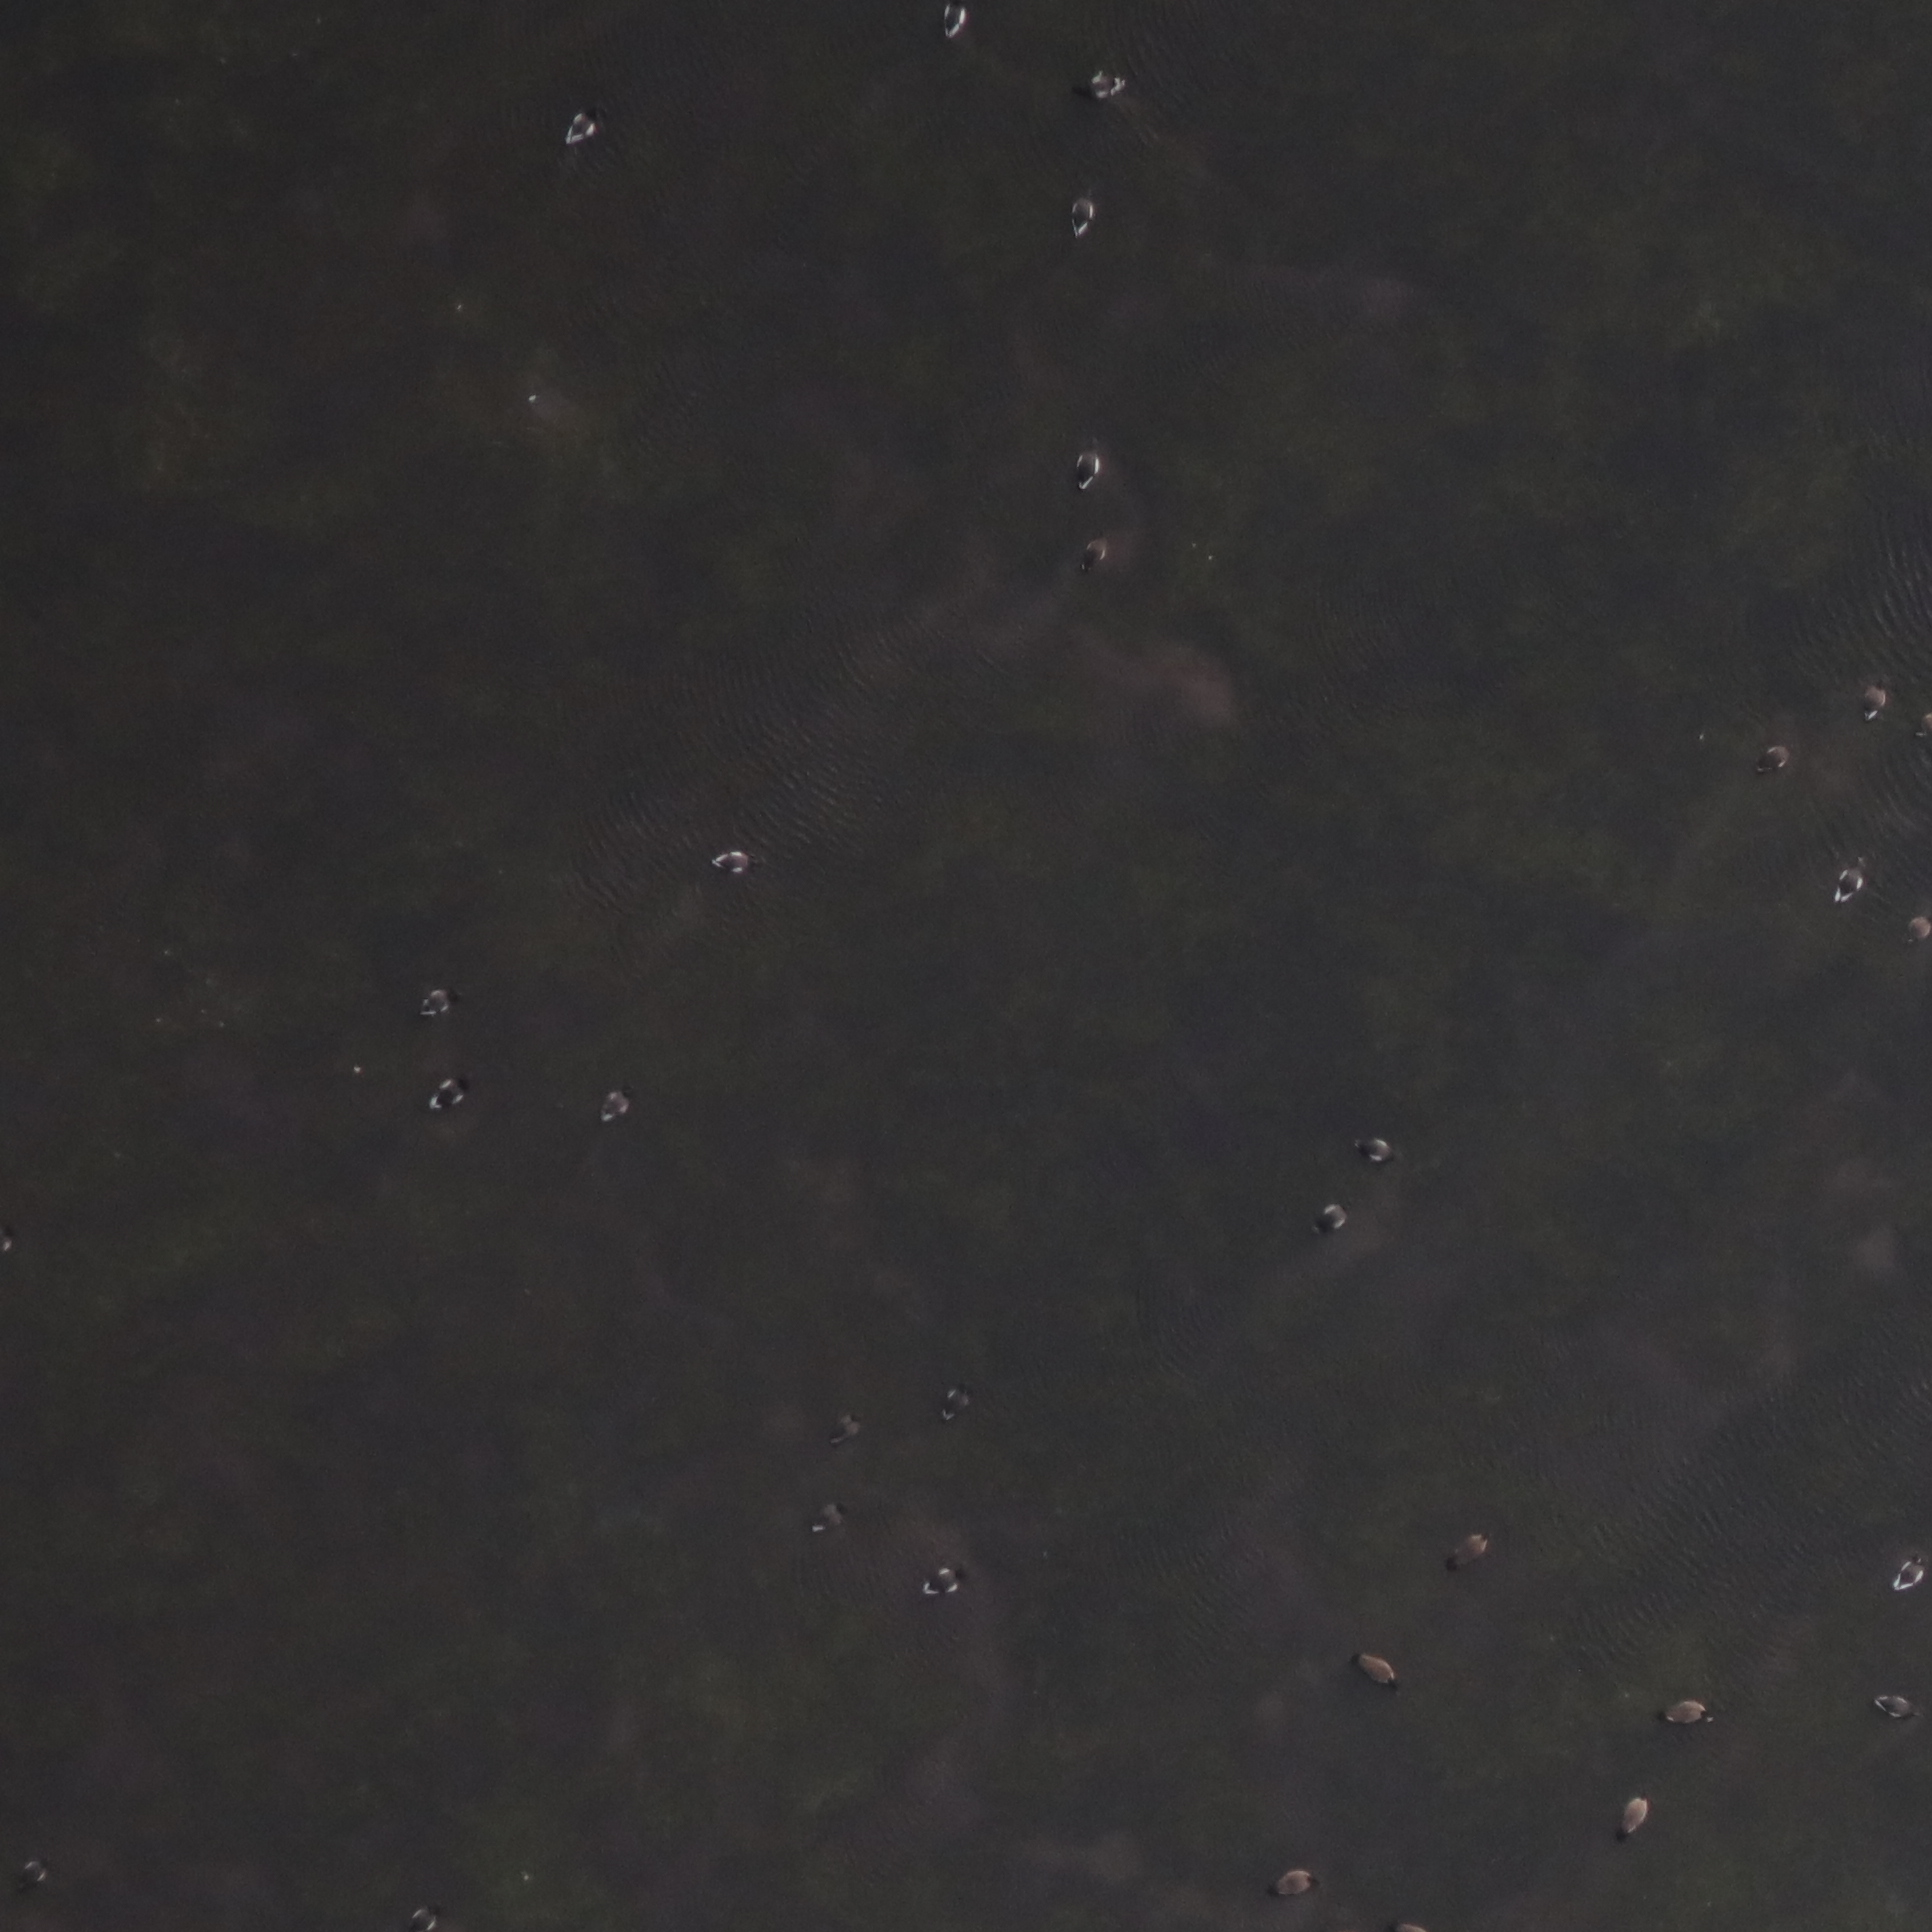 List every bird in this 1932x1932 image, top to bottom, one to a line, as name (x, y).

brant (953, 14)
brant (1103, 86)
brant (583, 129)
brant (1082, 215)
brant (1089, 466)
brant (1093, 552)
brant (1875, 699)
brant (1930, 722)
brant (1775, 758)
brant (736, 861)
brant (1852, 883)
brant (1914, 931)
brant (436, 1002)
brant (451, 1095)
brant (616, 1105)
brant (1373, 1151)
brant (1335, 1219)
brant (952, 1400)
brant (842, 1433)
brant (831, 1518)
Canada goose (1473, 1548)
brant (1911, 1573)
brant (946, 1581)
Canada goose (1375, 1669)
brant (1901, 1707)
Canada goose (1686, 1713)
Canada goose (1635, 1815)
brant (30, 1876)
Canada goose (1297, 1884)
brant (424, 1922)